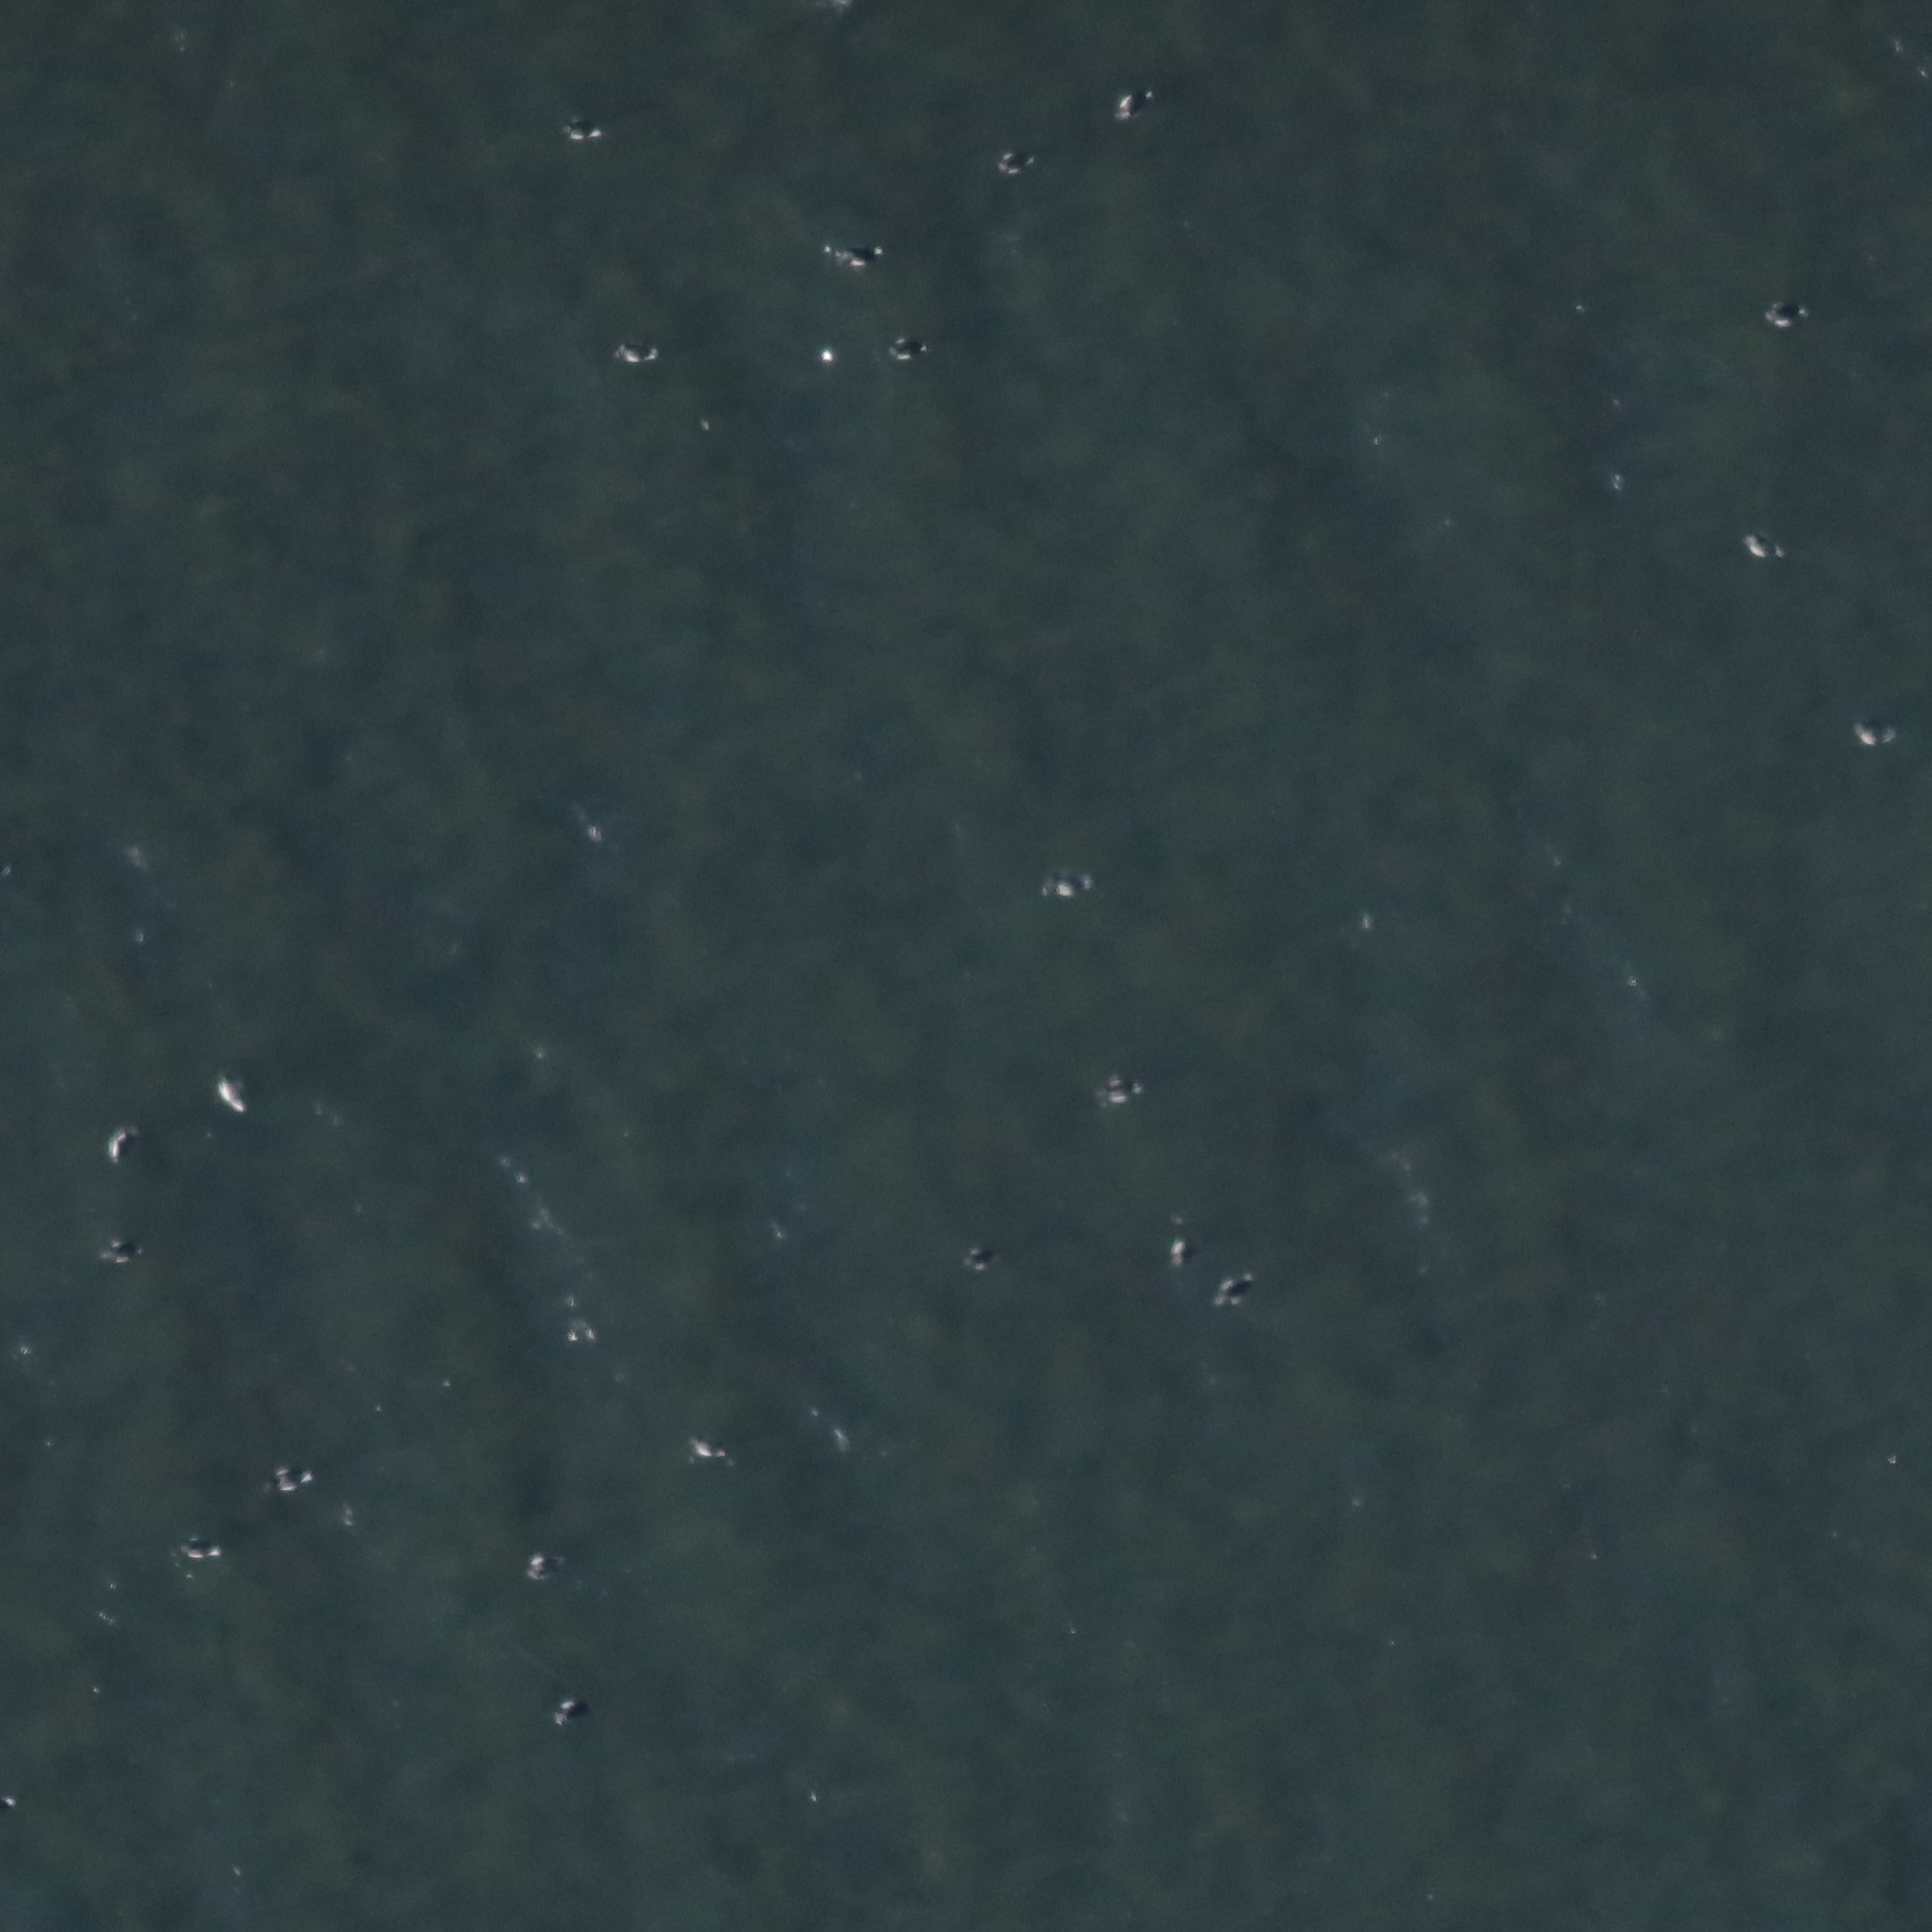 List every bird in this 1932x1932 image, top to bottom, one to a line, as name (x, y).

brant (1132, 105)
brant (583, 129)
brant (1017, 165)
brant (859, 255)
brant (1783, 310)
brant (909, 348)
brant (638, 353)
brant (1760, 543)
brant (1871, 731)
brant (1070, 884)
brant (233, 1089)
brant (1118, 1090)
brant (125, 1142)
brant (118, 1248)
brant (1180, 1252)
brant (986, 1260)
brant (1236, 1289)
brant (708, 1446)
brant (288, 1479)
brant (197, 1547)
brant (546, 1562)
brant (575, 1713)